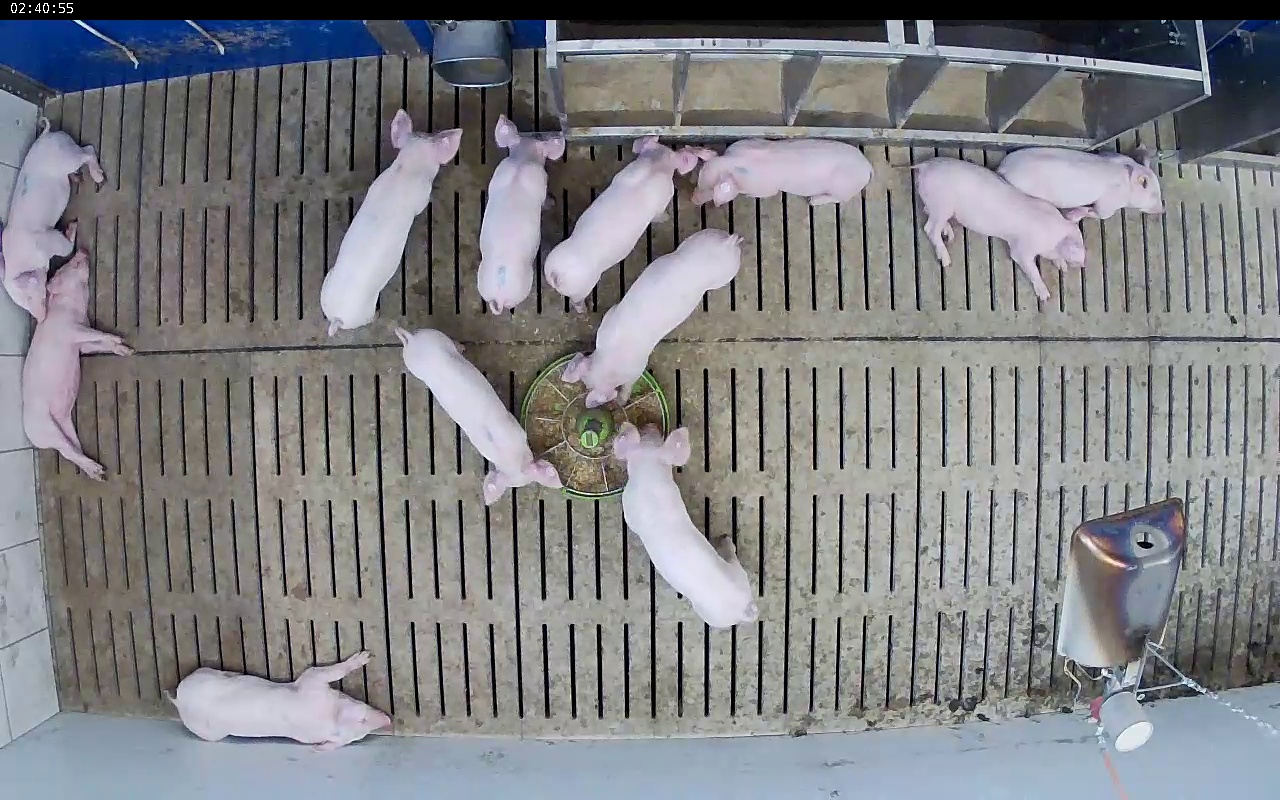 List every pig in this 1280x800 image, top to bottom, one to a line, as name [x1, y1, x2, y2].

pig [322, 106, 464, 336]
pig [475, 114, 567, 316]
pig [1, 115, 107, 322]
pig [543, 135, 699, 322]
pig [684, 136, 873, 206]
pig [995, 142, 1166, 220]
pig [890, 155, 1089, 303]
pig [562, 229, 745, 409]
pig [23, 250, 136, 482]
pig [396, 327, 563, 508]
pig [615, 420, 760, 630]
pig [164, 650, 394, 756]